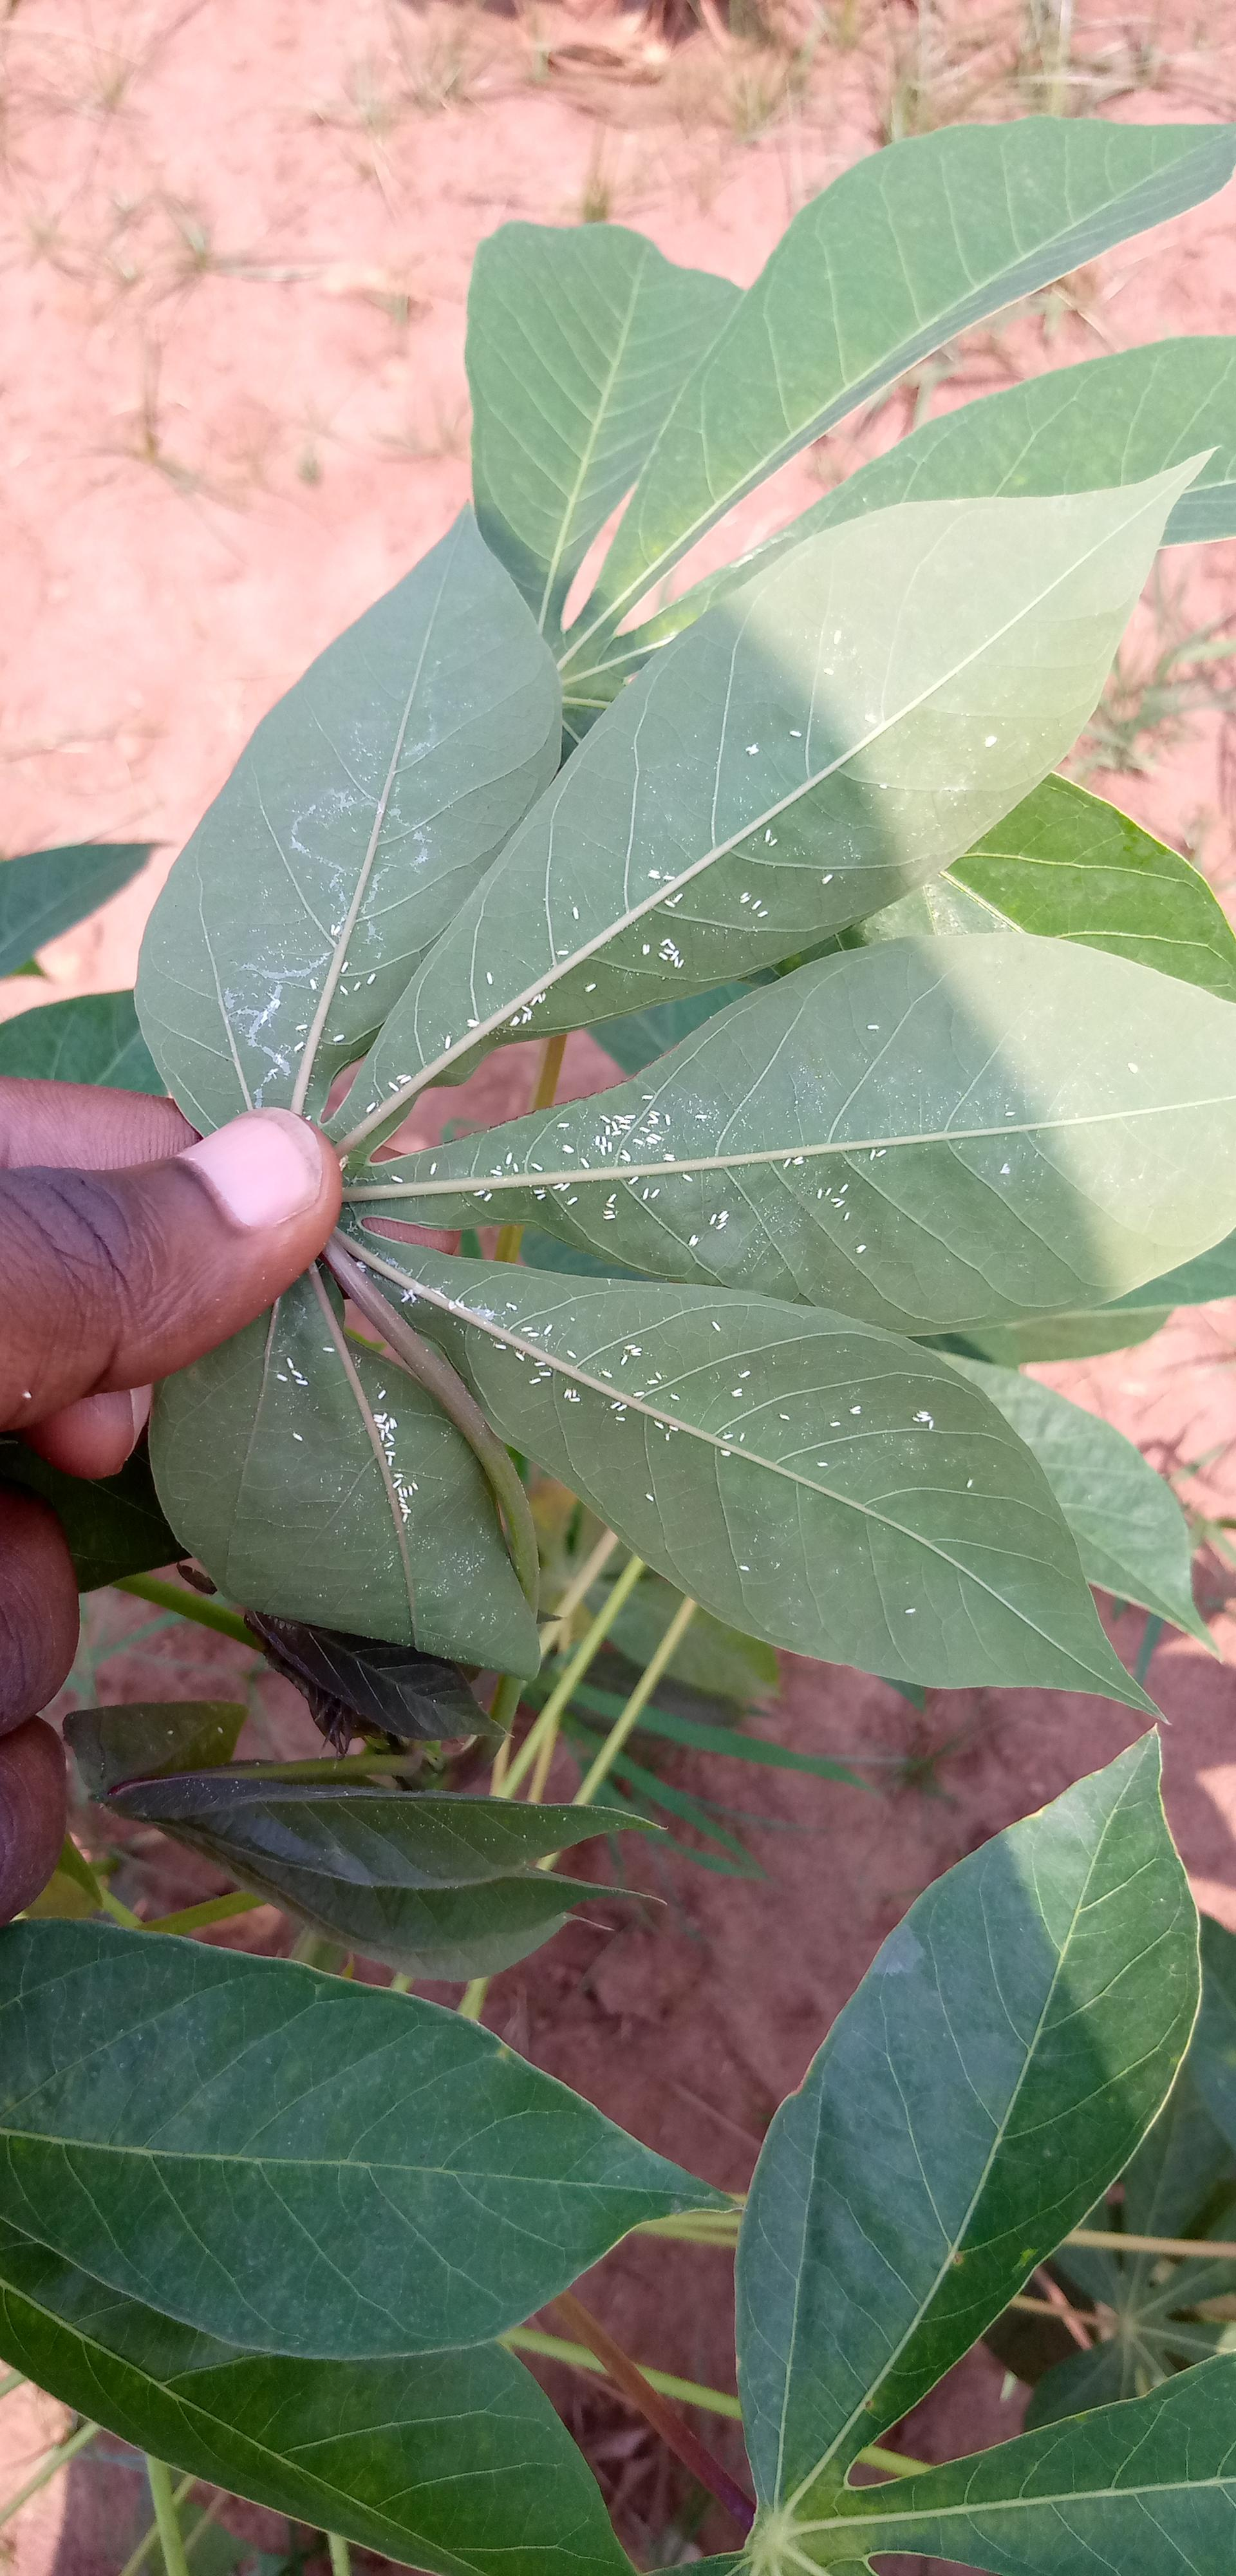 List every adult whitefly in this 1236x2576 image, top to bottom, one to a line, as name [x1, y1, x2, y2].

whitefly [832, 628, 843, 646]
whitefly [822, 666, 835, 676]
whitefly [863, 712, 878, 725]
whitefly [789, 729, 803, 739]
whitefly [983, 734, 999, 749]
whitefly [744, 743, 761, 757]
whitefly [877, 782, 888, 792]
whitefly [763, 827, 772, 844]
whitefly [768, 837, 780, 849]
whitefly [648, 869, 660, 875]
whitefly [820, 872, 833, 886]
whitefly [648, 873, 662, 881]
whitefly [662, 873, 676, 881]
whitefly [739, 892, 749, 899]
whitefly [673, 893, 684, 903]
whitefly [740, 896, 750, 904]
whitefly [663, 898, 675, 909]
whitefly [751, 899, 762, 911]
whitefly [570, 904, 583, 923]
whitefly [756, 909, 770, 920]
whitefly [330, 922, 335, 938]
whitefly [333, 922, 342, 936]
whitefly [660, 937, 671, 948]
whitefly [668, 942, 677, 951]
whitefly [641, 942, 646, 956]
whitefly [646, 943, 651, 956]
whitefly [662, 948, 674, 955]
whitefly [556, 949, 570, 956]
whitefly [670, 950, 680, 961]
whitefly [657, 951, 669, 961]
whitefly [674, 958, 680, 970]
whitefly [678, 958, 686, 970]
whitefly [341, 961, 349, 974]
whitefly [485, 970, 496, 986]
whitefly [366, 972, 377, 987]
whitefly [308, 976, 318, 992]
whitefly [352, 980, 362, 993]
whitefly [583, 981, 598, 994]
whitefly [339, 983, 350, 998]
whitefly [541, 991, 548, 1002]
whitefly [538, 994, 543, 1003]
whitefly [530, 995, 539, 1007]
whitefly [521, 1011, 528, 1025]
whitefly [509, 1014, 521, 1027]
whitefly [466, 1018, 481, 1024]
whitefly [467, 1022, 478, 1028]
whitefly [293, 1023, 308, 1032]
whitefly [865, 1023, 879, 1031]
whitefly [331, 1032, 346, 1044]
whitefly [443, 1034, 453, 1050]
whitefly [292, 1040, 306, 1054]
whitefly [1125, 1059, 1141, 1077]
whitefly [396, 1073, 407, 1081]
whitefly [400, 1074, 412, 1084]
whitefly [387, 1079, 400, 1093]
whitefly [641, 1094, 653, 1101]
whitefly [364, 1100, 377, 1114]
whitefly [650, 1110, 661, 1117]
whitefly [1004, 1110, 1016, 1117]
whitefly [664, 1113, 671, 1126]
whitefly [694, 1113, 707, 1120]
whitefly [649, 1113, 659, 1120]
whitefly [304, 1114, 312, 1122]
whitefly [599, 1114, 611, 1124]
whitefly [624, 1114, 637, 1120]
whitefly [613, 1115, 624, 1120]
whitefly [619, 1119, 631, 1124]
whitefly [646, 1119, 659, 1124]
whitefly [611, 1120, 618, 1131]
whitefly [556, 1122, 570, 1129]
whitefly [618, 1124, 632, 1131]
whitefly [604, 1124, 611, 1136]
whitefly [639, 1125, 651, 1133]
whitefly [612, 1130, 622, 1137]
whitefly [649, 1133, 662, 1141]
whitefly [594, 1134, 601, 1146]
whitefly [601, 1135, 606, 1145]
whitefly [646, 1136, 657, 1145]
whitefly [631, 1137, 644, 1146]
whitefly [607, 1141, 613, 1153]
whitefly [561, 1142, 574, 1154]
whitefly [600, 1144, 606, 1157]
whitefly [868, 1146, 876, 1162]
whitefly [876, 1148, 888, 1159]
whitefly [505, 1151, 512, 1165]
whitefly [662, 1153, 675, 1158]
whitefly [782, 1155, 791, 1170]
whitefly [794, 1156, 804, 1162]
whitefly [579, 1157, 590, 1169]
whitefly [662, 1157, 676, 1162]
whitefly [794, 1160, 804, 1166]
whitefly [429, 1161, 437, 1175]
whitefly [998, 1161, 1012, 1176]
whitefly [512, 1162, 520, 1174]
whitefly [529, 1162, 543, 1171]
whitefly [489, 1168, 503, 1176]
whitefly [681, 1173, 693, 1182]
whitefly [390, 1174, 404, 1184]
whitefly [627, 1175, 639, 1186]
whitefly [552, 1182, 564, 1190]
whitefly [559, 1182, 570, 1192]
whitefly [838, 1183, 849, 1194]
whitefly [641, 1186, 649, 1200]
whitefly [650, 1186, 660, 1200]
whitefly [816, 1187, 823, 1200]
whitefly [824, 1187, 832, 1197]
whitefly [532, 1189, 547, 1195]
whitefly [472, 1189, 485, 1197]
whitefly [484, 1192, 492, 1202]
whitefly [607, 1192, 617, 1204]
whitefly [536, 1193, 546, 1201]
whitefly [566, 1196, 579, 1206]
whitefly [829, 1197, 841, 1203]
whitefly [833, 1200, 845, 1209]
whitefly [604, 1202, 615, 1209]
whitefly [602, 1209, 614, 1215]
whitefly [718, 1210, 727, 1220]
whitefly [842, 1211, 851, 1222]
whitefly [708, 1213, 717, 1226]
whitefly [720, 1214, 729, 1224]
whitefly [602, 1215, 617, 1220]
whitefly [716, 1222, 726, 1231]
whitefly [688, 1234, 697, 1245]
whitefly [692, 1237, 698, 1248]
whitefly [854, 1243, 866, 1255]
whitefly [355, 1260, 366, 1273]
whitefly [400, 1288, 418, 1305]
whitefly [448, 1298, 457, 1311]
whitefly [505, 1302, 518, 1311]
whitefly [711, 1319, 721, 1332]
whitefly [543, 1323, 554, 1336]
whitefly [520, 1325, 533, 1332]
whitefly [527, 1331, 540, 1338]
whitefly [494, 1343, 507, 1351]
whitefly [623, 1343, 636, 1349]
whitefly [320, 1345, 335, 1354]
whitefly [631, 1347, 642, 1353]
whitefly [566, 1349, 577, 1359]
whitefly [514, 1351, 525, 1362]
whitefly [630, 1352, 642, 1358]
whitefly [620, 1354, 628, 1367]
whitefly [285, 1355, 295, 1368]
whitefly [533, 1360, 547, 1367]
whitefly [735, 1367, 751, 1380]
whitefly [290, 1369, 303, 1379]
whitefly [601, 1369, 613, 1379]
whitefly [538, 1370, 552, 1378]
whitefly [655, 1370, 662, 1381]
whitefly [274, 1372, 288, 1383]
whitefly [294, 1378, 309, 1387]
whitefly [528, 1378, 541, 1385]
whitefly [646, 1378, 659, 1385]
whitefly [731, 1387, 743, 1393]
whitefly [375, 1388, 388, 1401]
whitefly [563, 1388, 569, 1399]
whitefly [568, 1388, 572, 1399]
whitefly [572, 1388, 577, 1398]
whitefly [20, 1389, 34, 1401]
whitefly [632, 1390, 645, 1397]
whitefly [668, 1392, 682, 1402]
whitefly [733, 1392, 744, 1399]
whitefly [569, 1397, 581, 1403]
whitefly [610, 1401, 622, 1410]
whitefly [617, 1403, 628, 1412]
whitefly [848, 1405, 861, 1412]
whitefly [918, 1409, 930, 1416]
whitefly [852, 1410, 861, 1415]
whitefly [383, 1411, 388, 1421]
whitefly [778, 1412, 791, 1424]
whitefly [915, 1412, 927, 1419]
whitefly [372, 1413, 382, 1419]
whitefly [614, 1415, 626, 1423]
whitefly [910, 1416, 920, 1423]
whitefly [389, 1417, 394, 1429]
whitefly [373, 1418, 382, 1423]
whitefly [827, 1419, 842, 1429]
whitefly [653, 1419, 664, 1430]
whitefly [928, 1419, 933, 1430]
whitefly [385, 1421, 390, 1432]
whitefly [376, 1423, 386, 1428]
whitefly [668, 1424, 679, 1432]
whitefly [379, 1429, 386, 1442]
whitefly [290, 1431, 304, 1444]
whitefly [664, 1431, 671, 1443]
whitefly [738, 1431, 745, 1443]
whitefly [721, 1432, 733, 1441]
whitefly [386, 1432, 396, 1441]
whitefly [382, 1442, 397, 1448]
whitefly [718, 1448, 732, 1458]
whitefly [383, 1450, 397, 1456]
whitefly [386, 1456, 395, 1467]
whitefly [814, 1459, 830, 1469]
whitefly [393, 1473, 405, 1478]
whitefly [965, 1477, 975, 1490]
whitefly [393, 1478, 402, 1489]
whitefly [411, 1482, 419, 1491]
whitefly [407, 1484, 414, 1496]
whitefly [397, 1487, 402, 1497]
whitefly [402, 1487, 407, 1497]
whitefly [642, 1492, 654, 1502]
whitefly [397, 1497, 406, 1503]
whitefly [398, 1503, 408, 1509]
whitefly [400, 1508, 412, 1514]
whitefly [400, 1513, 409, 1523]
whitefly [737, 1564, 750, 1572]
whitefly [903, 1606, 918, 1615]